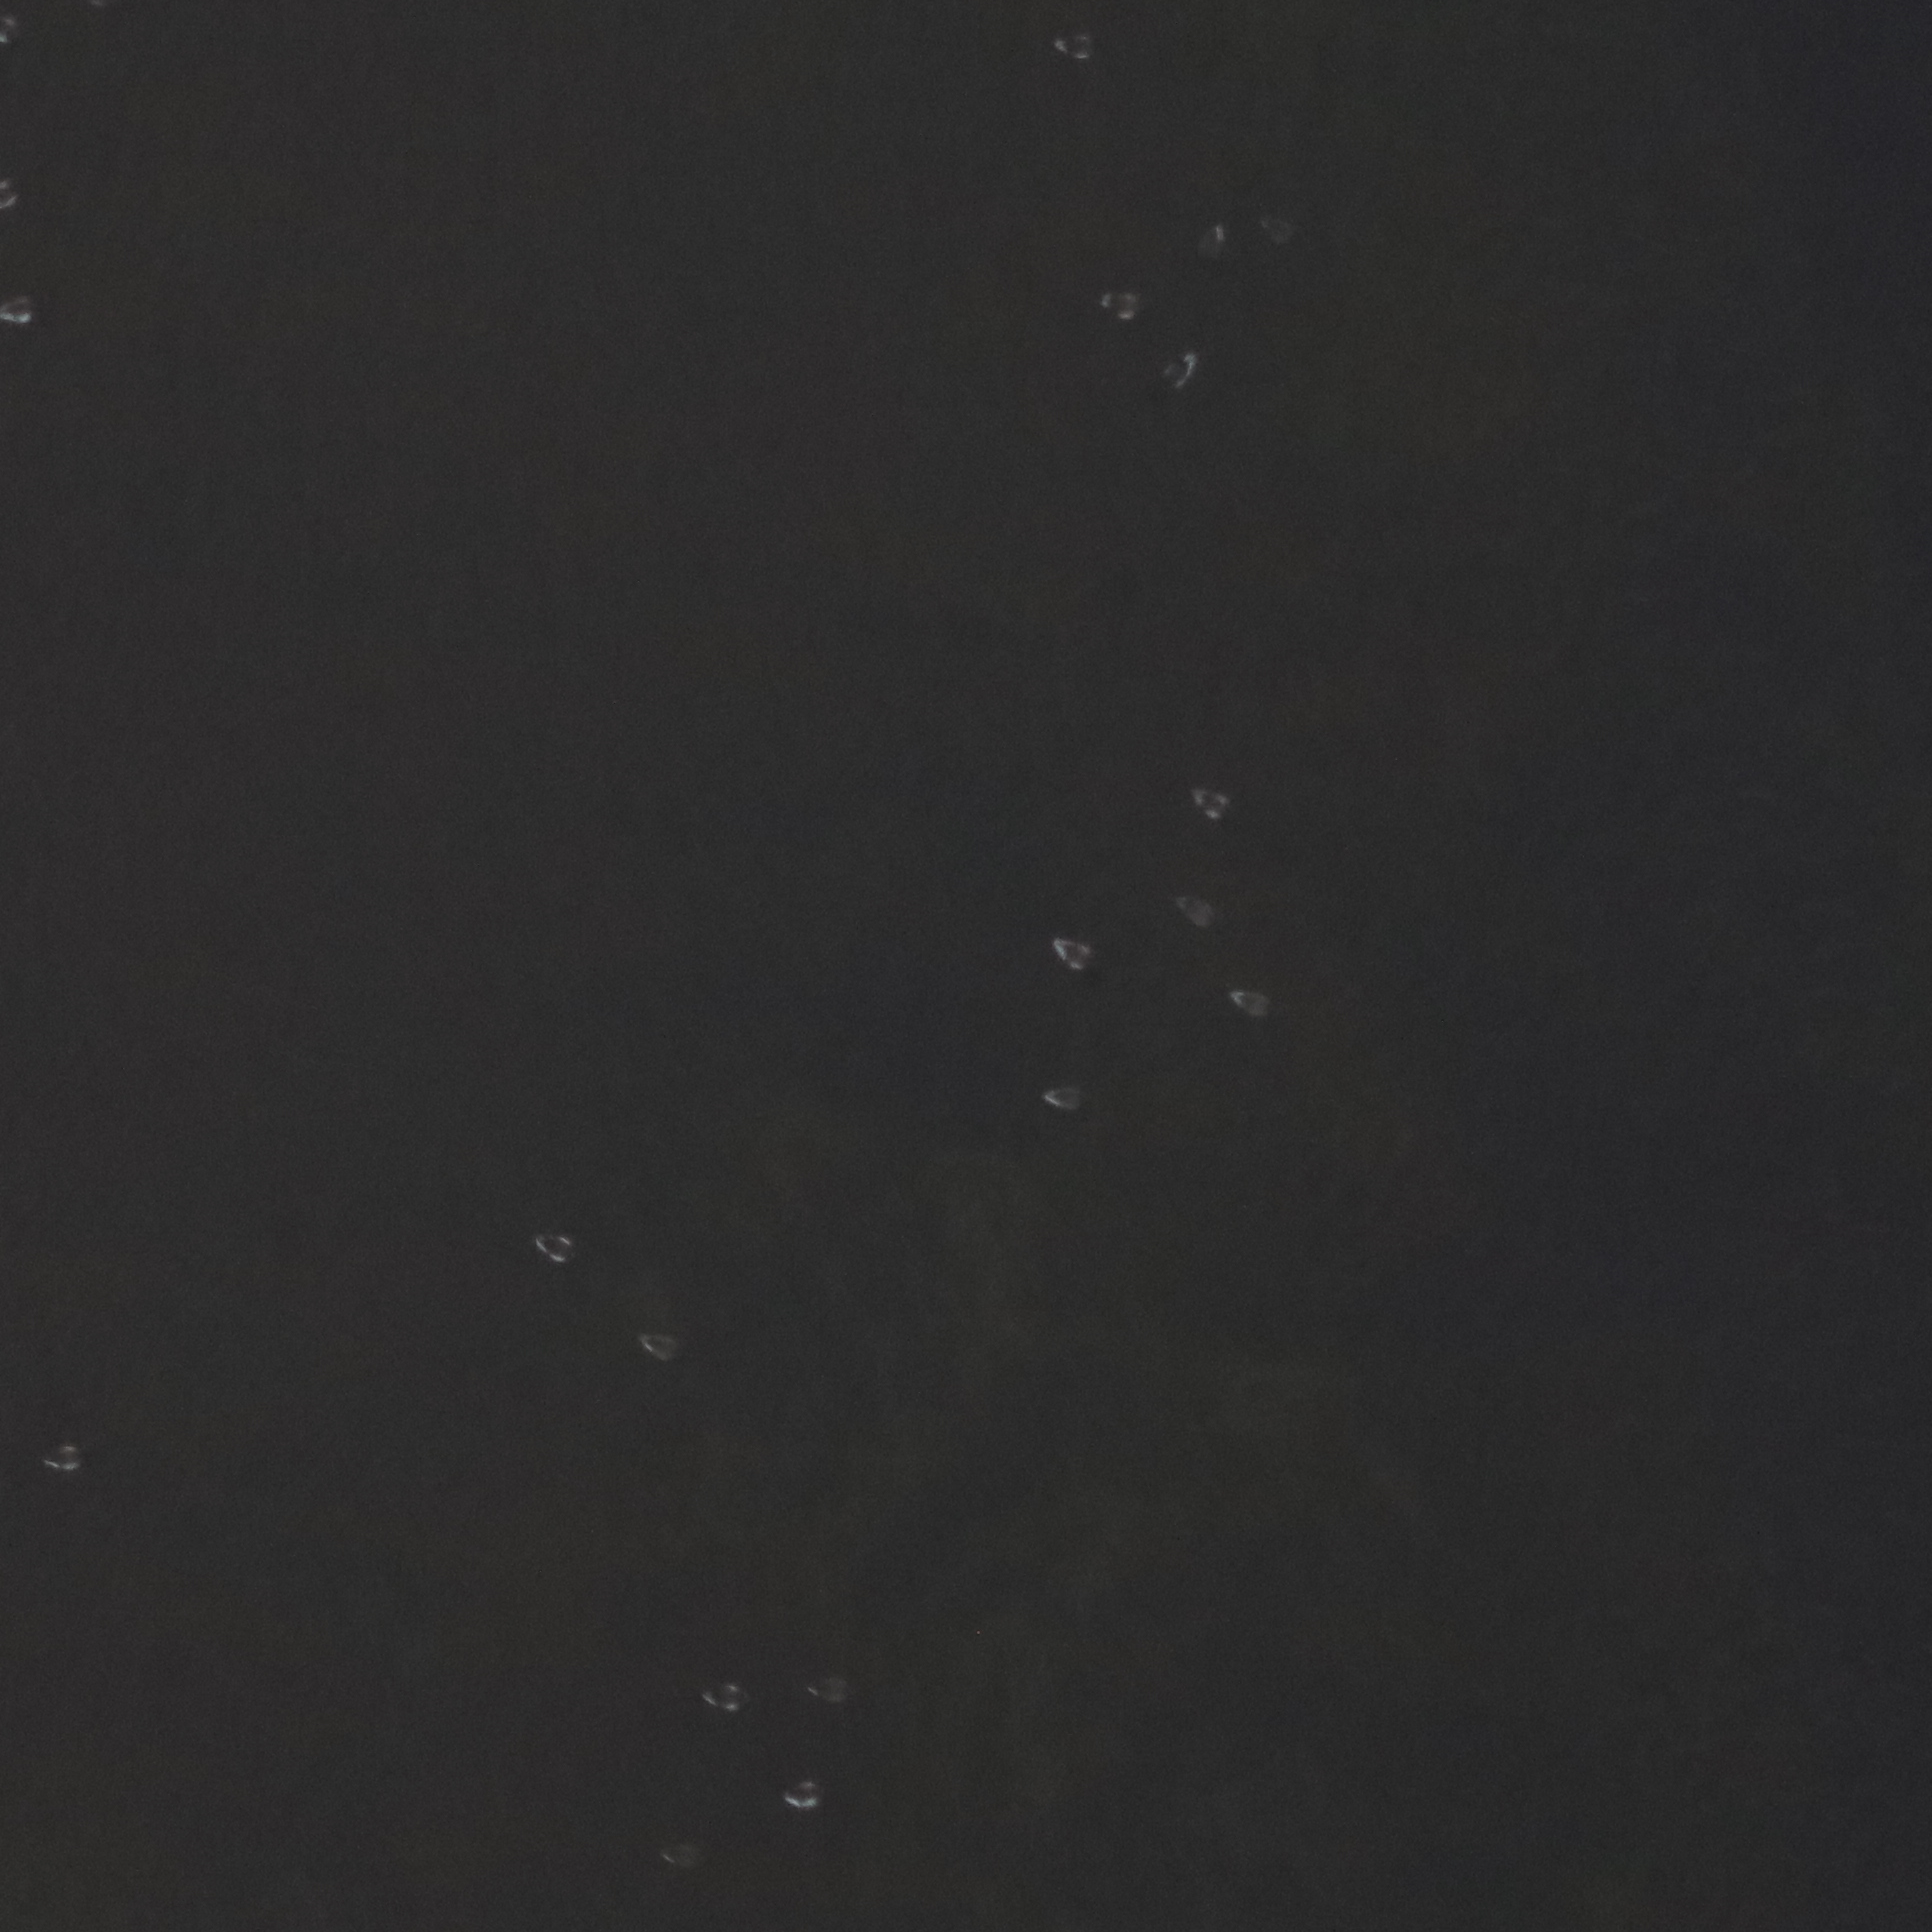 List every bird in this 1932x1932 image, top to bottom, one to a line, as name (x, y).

brant (8, 25)
brant (1078, 44)
brant (1, 196)
brant (1277, 230)
brant (1208, 242)
brant (1131, 299)
brant (14, 311)
brant (1177, 372)
brant (1208, 804)
brant (1194, 904)
brant (1075, 955)
brant (1251, 1004)
brant (1068, 1100)
brant (553, 1250)
brant (662, 1352)
brant (65, 1457)
brant (829, 1687)
brant (721, 1695)
brant (803, 1793)
brant (685, 1859)